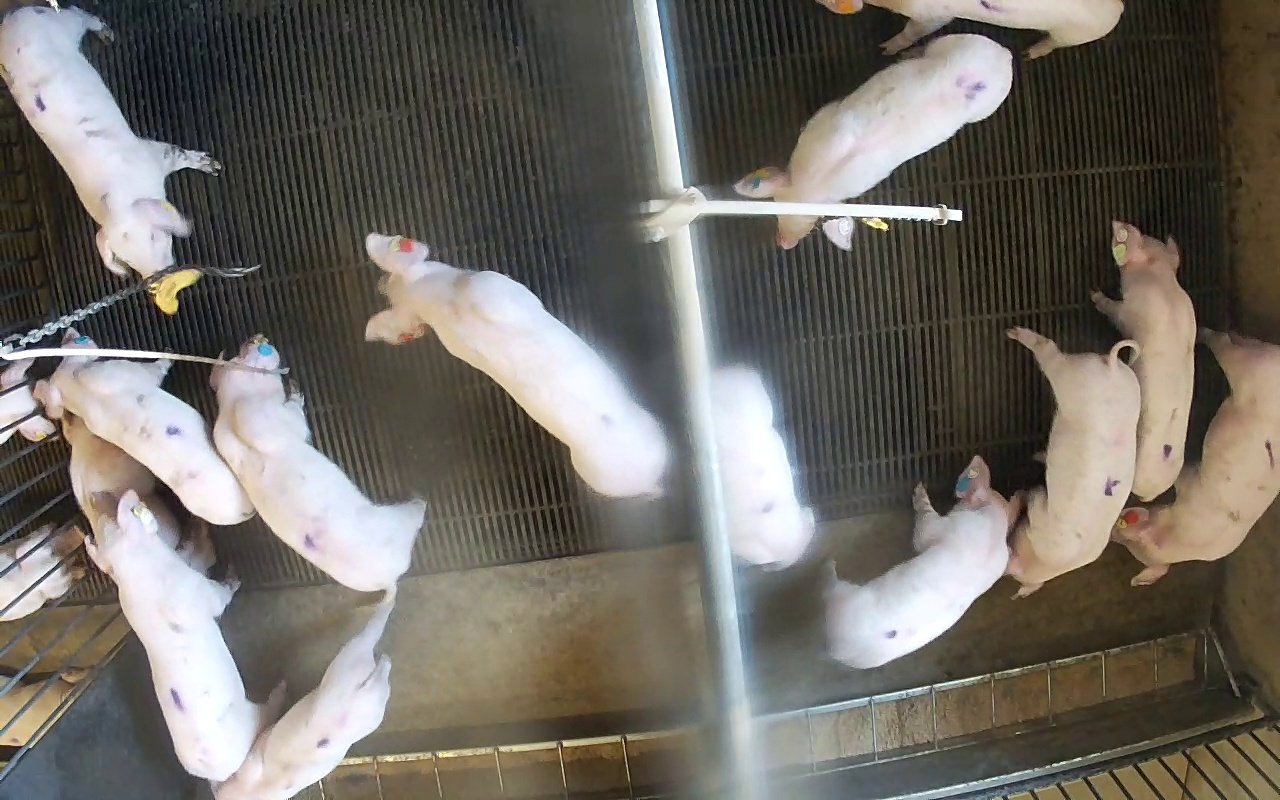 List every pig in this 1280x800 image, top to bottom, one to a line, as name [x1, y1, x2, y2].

pig [814, 0, 1127, 60]
pig [0, 4, 224, 281]
pig [733, 33, 1013, 252]
pig [1091, 219, 1196, 504]
pig [364, 234, 669, 503]
pig [30, 325, 259, 527]
pig [1004, 326, 1144, 603]
pig [1111, 326, 1279, 588]
pig [210, 333, 427, 606]
pig [0, 345, 57, 450]
pig [713, 364, 818, 574]
pig [61, 407, 216, 577]
pig [820, 452, 1024, 671]
pig [85, 489, 292, 783]
pig [0, 520, 86, 621]
pig [210, 598, 399, 799]